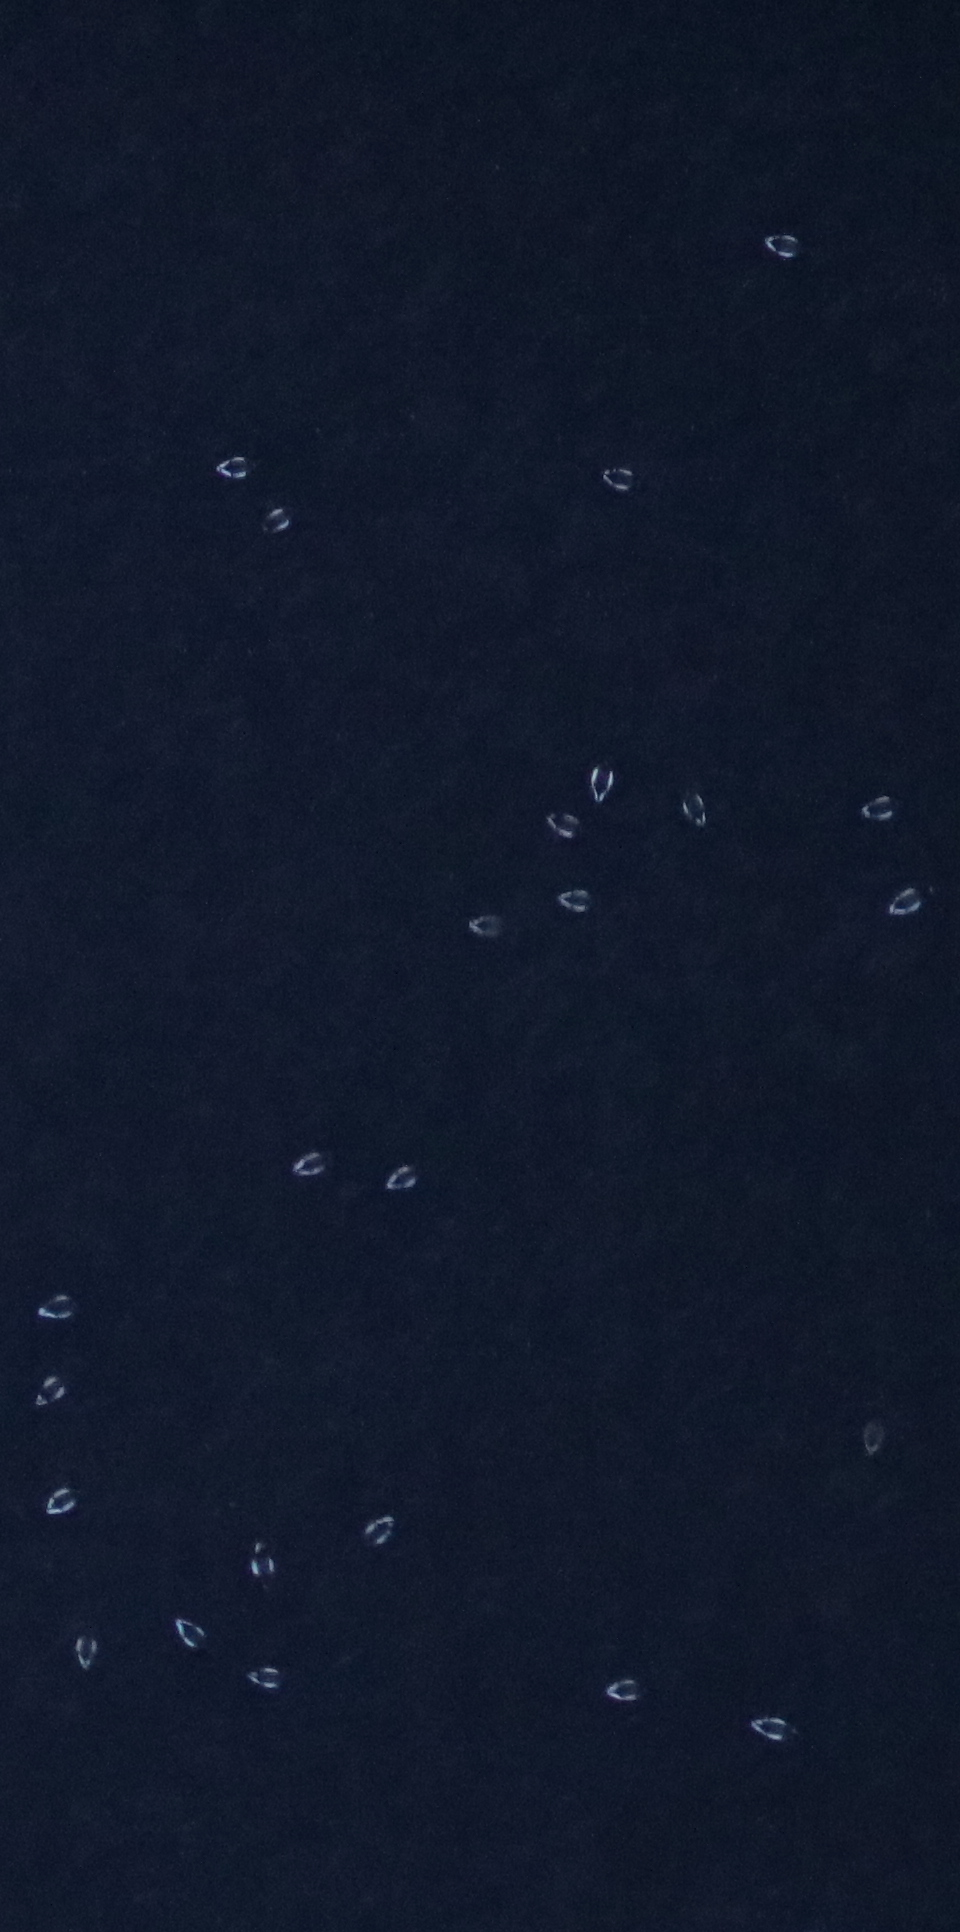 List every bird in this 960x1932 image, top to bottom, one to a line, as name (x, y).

brant (787, 246)
brant (237, 467)
brant (621, 479)
brant (277, 519)
brant (602, 781)
brant (692, 808)
brant (880, 808)
brant (561, 824)
brant (576, 901)
brant (908, 902)
brant (487, 926)
brant (311, 1165)
brant (407, 1179)
brant (59, 1308)
brant (52, 1390)
brant (875, 1434)
brant (61, 1500)
brant (378, 1531)
brant (261, 1563)
brant (192, 1634)
brant (87, 1650)
brant (266, 1677)
brant (628, 1691)
brant (775, 1729)